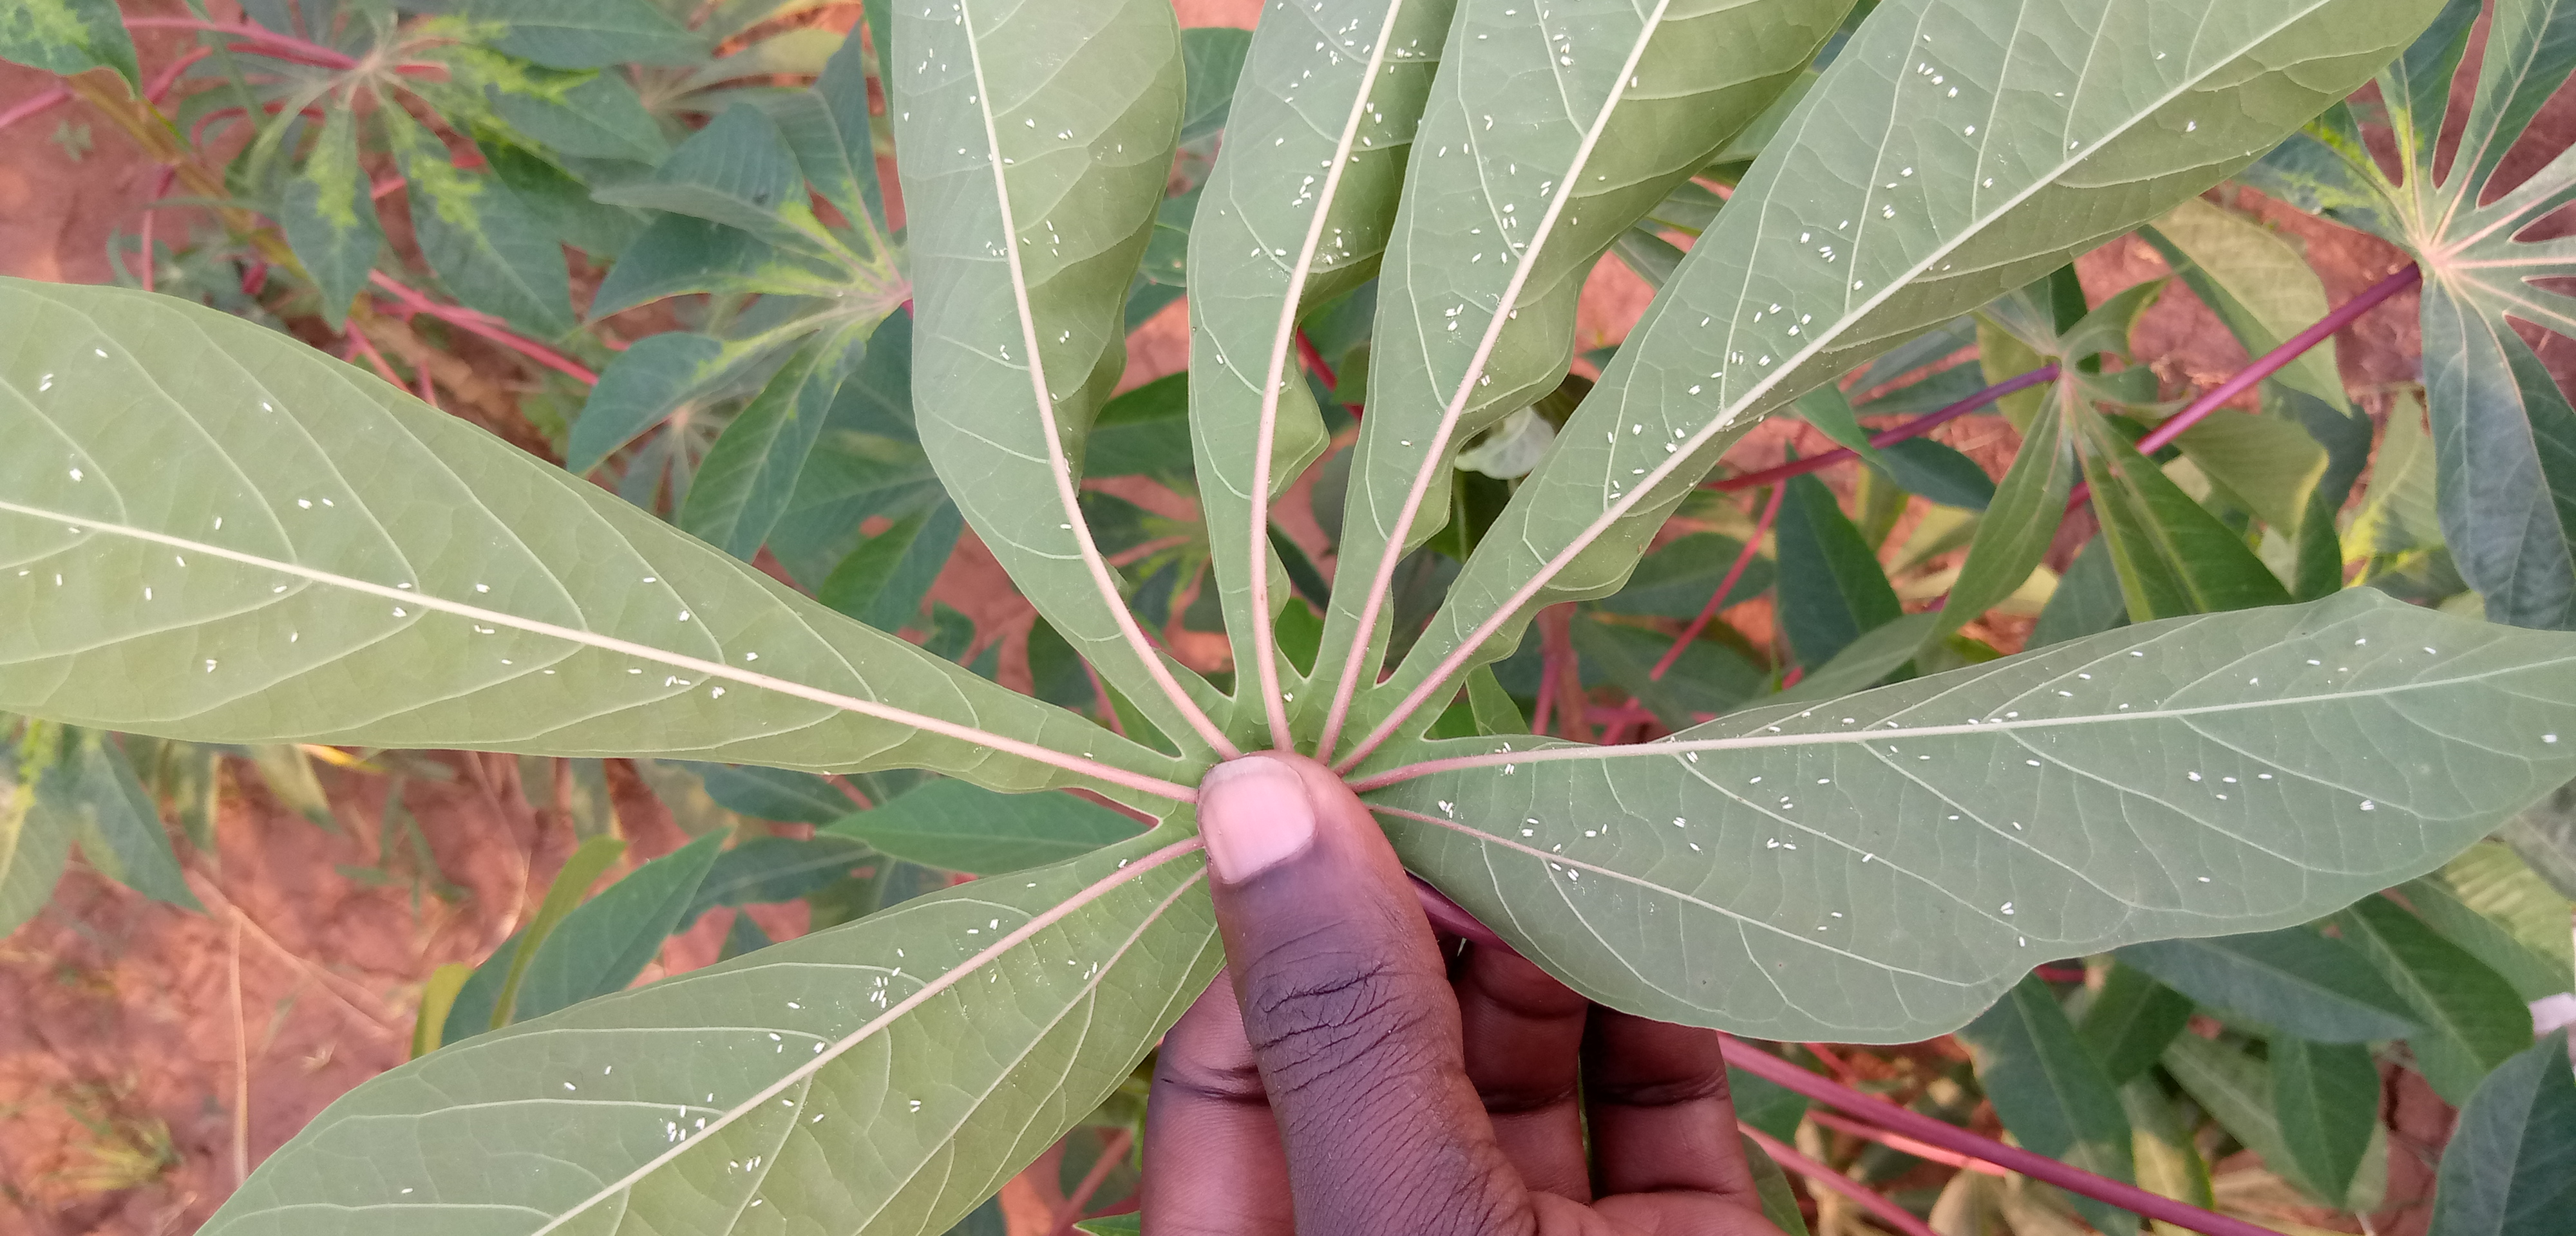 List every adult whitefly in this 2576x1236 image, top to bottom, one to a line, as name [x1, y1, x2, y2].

whitefly [1313, 1, 1325, 14]
whitefly [1276, 2, 1285, 11]
whitefly [952, 3, 962, 11]
whitefly [923, 6, 933, 19]
whitefly [1542, 7, 1551, 22]
whitefly [1505, 8, 1518, 17]
whitefly [954, 14, 963, 27]
whitefly [1349, 17, 1358, 26]
whitefly [1338, 25, 1347, 37]
whitefly [1349, 26, 1357, 32]
whitefly [1552, 32, 1565, 41]
whitefly [1475, 32, 1488, 41]
whitefly [1922, 33, 1932, 43]
whitefly [1410, 38, 1418, 47]
whitefly [1343, 39, 1356, 47]
whitefly [1314, 41, 1325, 51]
whitefly [1566, 42, 1573, 53]
whitefly [1560, 43, 1567, 53]
whitefly [1361, 44, 1372, 55]
whitefly [1396, 46, 1405, 60]
whitefly [928, 47, 934, 59]
whitefly [1328, 48, 1334, 57]
whitefly [1404, 51, 1413, 59]
whitefly [1418, 51, 1427, 59]
whitefly [2154, 51, 2166, 61]
whitefly [1559, 55, 1573, 68]
whitefly [1331, 56, 1339, 68]
whitefly [922, 59, 929, 70]
whitefly [1916, 62, 1926, 74]
whitefly [940, 63, 949, 73]
whitefly [1389, 64, 1397, 76]
whitefly [918, 66, 923, 75]
whitefly [1923, 66, 1935, 77]
whitefly [1302, 68, 1311, 80]
whitefly [1931, 75, 1946, 86]
whitefly [1289, 81, 1298, 89]
whitefly [1947, 85, 1958, 100]
whitefly [2053, 90, 2065, 98]
whitefly [967, 94, 978, 105]
whitefly [1283, 95, 1294, 106]
whitefly [1365, 100, 1374, 115]
whitefly [902, 111, 911, 122]
whitefly [1375, 111, 1383, 125]
whitefly [1482, 113, 1494, 120]
whitefly [1025, 117, 1036, 131]
whitefly [2184, 119, 2196, 134]
whitefly [1485, 120, 1495, 131]
whitefly [1963, 124, 1977, 138]
whitefly [1067, 129, 1074, 138]
whitefly [1057, 131, 1068, 140]
whitefly [1275, 136, 1285, 148]
whitefly [1361, 136, 1372, 147]
whitefly [2067, 139, 2078, 151]
whitefly [1462, 142, 1470, 155]
whitefly [1117, 142, 1123, 154]
whitefly [1438, 145, 1446, 159]
whitefly [957, 146, 969, 156]
whitefly [2244, 149, 2252, 157]
whitefly [987, 152, 994, 162]
whitefly [1350, 154, 1360, 162]
whitefly [1003, 157, 1016, 165]
whitefly [1320, 159, 1332, 168]
whitefly [1509, 162, 1517, 176]
whitefly [1900, 165, 1913, 180]
whitefly [1303, 174, 1315, 185]
whitefly [1597, 174, 1608, 182]
whitefly [1981, 176, 1994, 190]
whitefly [1538, 179, 1552, 188]
whitefly [1884, 182, 1900, 189]
whitefly [1298, 183, 1307, 194]
whitefly [1540, 188, 1552, 198]
whitefly [1300, 191, 1313, 199]
whitefly [1290, 198, 1303, 208]
whitefly [1501, 203, 1515, 214]
whitefly [1882, 203, 1897, 220]
whitefly [1220, 209, 1226, 216]
whitefly [1510, 215, 1519, 229]
whitefly [1571, 215, 1578, 227]
whitefly [1501, 217, 1510, 230]
whitefly [1045, 218, 1056, 231]
whitefly [1837, 219, 1849, 231]
whitefly [1332, 227, 1343, 235]
whitefly [1469, 227, 1481, 235]
whitefly [1799, 230, 1809, 244]
whitefly [1053, 233, 1061, 244]
whitefly [1336, 235, 1343, 250]
whitefly [1021, 237, 1032, 245]
whitefly [984, 240, 994, 249]
whitefly [1511, 241, 1527, 248]
whitefly [1818, 244, 1832, 252]
whitefly [1250, 247, 1260, 258]
whitefly [1050, 247, 1059, 257]
whitefly [1274, 247, 1288, 257]
whitefly [991, 248, 998, 257]
whitefly [998, 248, 1008, 256]
whitefly [1342, 250, 1351, 258]
whitefly [1501, 250, 1508, 265]
whitefly [1821, 251, 1837, 263]
whitefly [1471, 252, 1482, 265]
whitefly [1325, 253, 1336, 266]
whitefly [1852, 278, 1864, 291]
whitefly [1768, 301, 1785, 314]
whitefly [1456, 302, 1464, 314]
whitefly [1444, 306, 1456, 316]
whitefly [1508, 308, 1519, 320]
whitefly [1752, 310, 1763, 323]
whitefly [1801, 312, 1814, 325]
whitefly [1700, 315, 1709, 329]
whitefly [1446, 319, 1457, 333]
whitefly [1786, 324, 1802, 337]
whitefly [1064, 329, 1071, 339]
whitefly [1059, 335, 1065, 344]
whitefly [999, 343, 1006, 351]
whitefly [93, 346, 108, 360]
whitefly [1730, 349, 1737, 365]
whitefly [1001, 351, 1010, 361]
whitefly [1738, 353, 1746, 365]
whitefly [1215, 353, 1224, 364]
whitefly [1758, 354, 1770, 367]
whitefly [1710, 371, 1725, 379]
whitefly [40, 373, 55, 380]
whitefly [1480, 373, 1493, 388]
whitefly [1279, 380, 1287, 387]
whitefly [39, 380, 52, 393]
whitefly [1687, 384, 1702, 396]
whitefly [1050, 392, 1059, 401]
whitefly [259, 399, 277, 417]
whitefly [1757, 413, 1765, 424]
whitefly [1722, 417, 1736, 427]
whitefly [1631, 422, 1642, 436]
whitefly [1067, 425, 1074, 433]
whitefly [1674, 426, 1687, 440]
whitefly [1605, 430, 1614, 445]
whitefly [1399, 438, 1412, 447]
whitefly [1664, 441, 1680, 454]
whitefly [1063, 455, 1073, 474]
whitefly [1631, 465, 1645, 475]
whitefly [68, 466, 86, 482]
whitefly [1611, 478, 1621, 489]
whitefly [1607, 492, 1622, 500]
whitefly [322, 496, 335, 508]
whitefly [298, 497, 313, 510]
whitefly [214, 516, 223, 531]
whitefly [1059, 522, 1074, 531]
whitefly [67, 526, 82, 535]
whitefly [176, 554, 185, 568]
whitefly [18, 569, 30, 577]
whitefly [55, 573, 64, 588]
whitefly [643, 576, 658, 585]
whitefly [396, 581, 414, 590]
whitefly [475, 583, 491, 594]
whitefly [272, 584, 289, 595]
whitefly [144, 586, 153, 603]
whitefly [392, 605, 409, 618]
whitefly [679, 609, 692, 623]
whitefly [472, 623, 481, 634]
whitefly [481, 628, 496, 635]
whitefly [288, 630, 299, 644]
whitefly [2354, 637, 2367, 647]
whitefly [2423, 646, 2437, 655]
whitefly [746, 650, 760, 662]
whitefly [2129, 650, 2145, 657]
whitefly [205, 657, 218, 664]
whitefly [500, 657, 513, 666]
whitefly [2306, 658, 2320, 667]
whitefly [205, 664, 220, 673]
whitefly [2336, 666, 2349, 673]
whitefly [625, 668, 643, 675]
whitefly [542, 668, 557, 676]
whitefly [2078, 672, 2092, 681]
whitefly [665, 676, 672, 688]
whitefly [2248, 677, 2260, 686]
whitefly [677, 678, 690, 686]
whitefly [2327, 678, 2332, 685]
whitefly [711, 684, 727, 699]
whitefly [2057, 689, 2073, 697]
whitefly [1282, 690, 1294, 702]
whitefly [2118, 702, 2131, 711]
whitefly [1799, 710, 1812, 719]
whitefly [2004, 711, 2019, 719]
whitefly [1841, 715, 1856, 726]
whitefly [1966, 717, 1979, 725]
whitefly [1989, 717, 2002, 723]
whitefly [1886, 718, 1901, 730]
whitefly [1767, 724, 1782, 733]
whitefly [2540, 732, 2559, 745]
whitefly [1504, 739, 1512, 751]
whitefly [1888, 744, 1900, 755]
whitefly [1493, 746, 1508, 753]
whitefly [1686, 750, 1700, 763]
whitefly [1083, 751, 1096, 760]
whitefly [1917, 753, 1931, 762]
whitefly [2025, 759, 2041, 767]
whitefly [1504, 763, 1515, 776]
whitefly [822, 769, 833, 776]
whitefly [2186, 769, 2202, 783]
whitefly [2255, 772, 2274, 781]
whitefly [1748, 773, 1761, 785]
whitefly [2221, 774, 2239, 784]
whitefly [1816, 778, 1831, 786]
whitefly [2213, 792, 2228, 801]
whitefly [1777, 794, 1790, 803]
whitefly [1437, 796, 1447, 812]
whitefly [2359, 798, 2377, 812]
whitefly [1446, 801, 1455, 819]
whitefly [1781, 803, 1795, 811]
whitefly [1946, 814, 1962, 821]
whitefly [1525, 816, 1541, 825]
whitefly [1671, 816, 1687, 828]
whitefly [2011, 820, 2024, 832]
whitefly [1600, 821, 1609, 836]
whitefly [1520, 827, 1535, 839]
whitefly [1584, 828, 1596, 839]
whitefly [1782, 841, 1798, 852]
whitefly [1551, 842, 1563, 852]
whitefly [1689, 842, 1701, 853]
whitefly [1861, 851, 1875, 863]
whitefly [1116, 857, 1128, 868]
whitefly [1549, 861, 1561, 872]
whitefly [1566, 868, 1581, 883]
whitefly [2197, 874, 2212, 884]
whitefly [1025, 880, 1037, 888]
whitefly [1998, 899, 2012, 909]
whitefly [2001, 908, 2016, 915]
whitefly [1830, 910, 1845, 918]
whitefly [985, 915, 1001, 932]
whitefly [963, 922, 980, 938]
whitefly [1816, 924, 1829, 932]
whitefly [2018, 935, 2028, 949]
whitefly [895, 944, 908, 959]
whitefly [1066, 957, 1076, 966]
whitefly [1091, 960, 1099, 975]
whitefly [890, 962, 905, 980]
whitefly [1082, 969, 1091, 980]
whitefly [869, 972, 885, 989]
whitefly [989, 973, 999, 984]
whitefly [868, 988, 880, 1004]
whitefly [880, 995, 893, 1015]
whitefly [782, 998, 806, 1011]
whitefly [764, 1028, 786, 1044]
whitefly [810, 1036, 830, 1056]
whitefly [773, 1041, 788, 1061]
whitefly [601, 1063, 616, 1078]
whitefly [562, 1080, 578, 1094]
whitefly [705, 1089, 718, 1105]
whitefly [778, 1096, 799, 1110]
whitefly [906, 1096, 923, 1106]
whitefly [677, 1103, 689, 1119]
whitefly [908, 1105, 925, 1116]
whitefly [809, 1110, 829, 1127]
whitefly [694, 1113, 709, 1132]
whitefly [677, 1125, 688, 1143]
whitefly [667, 1128, 679, 1145]
whitefly [755, 1153, 764, 1168]
whitefly [743, 1154, 754, 1175]
whitefly [724, 1157, 739, 1172]
whitefly [399, 1185, 417, 1198]
whitefly [748, 1194, 767, 1210]